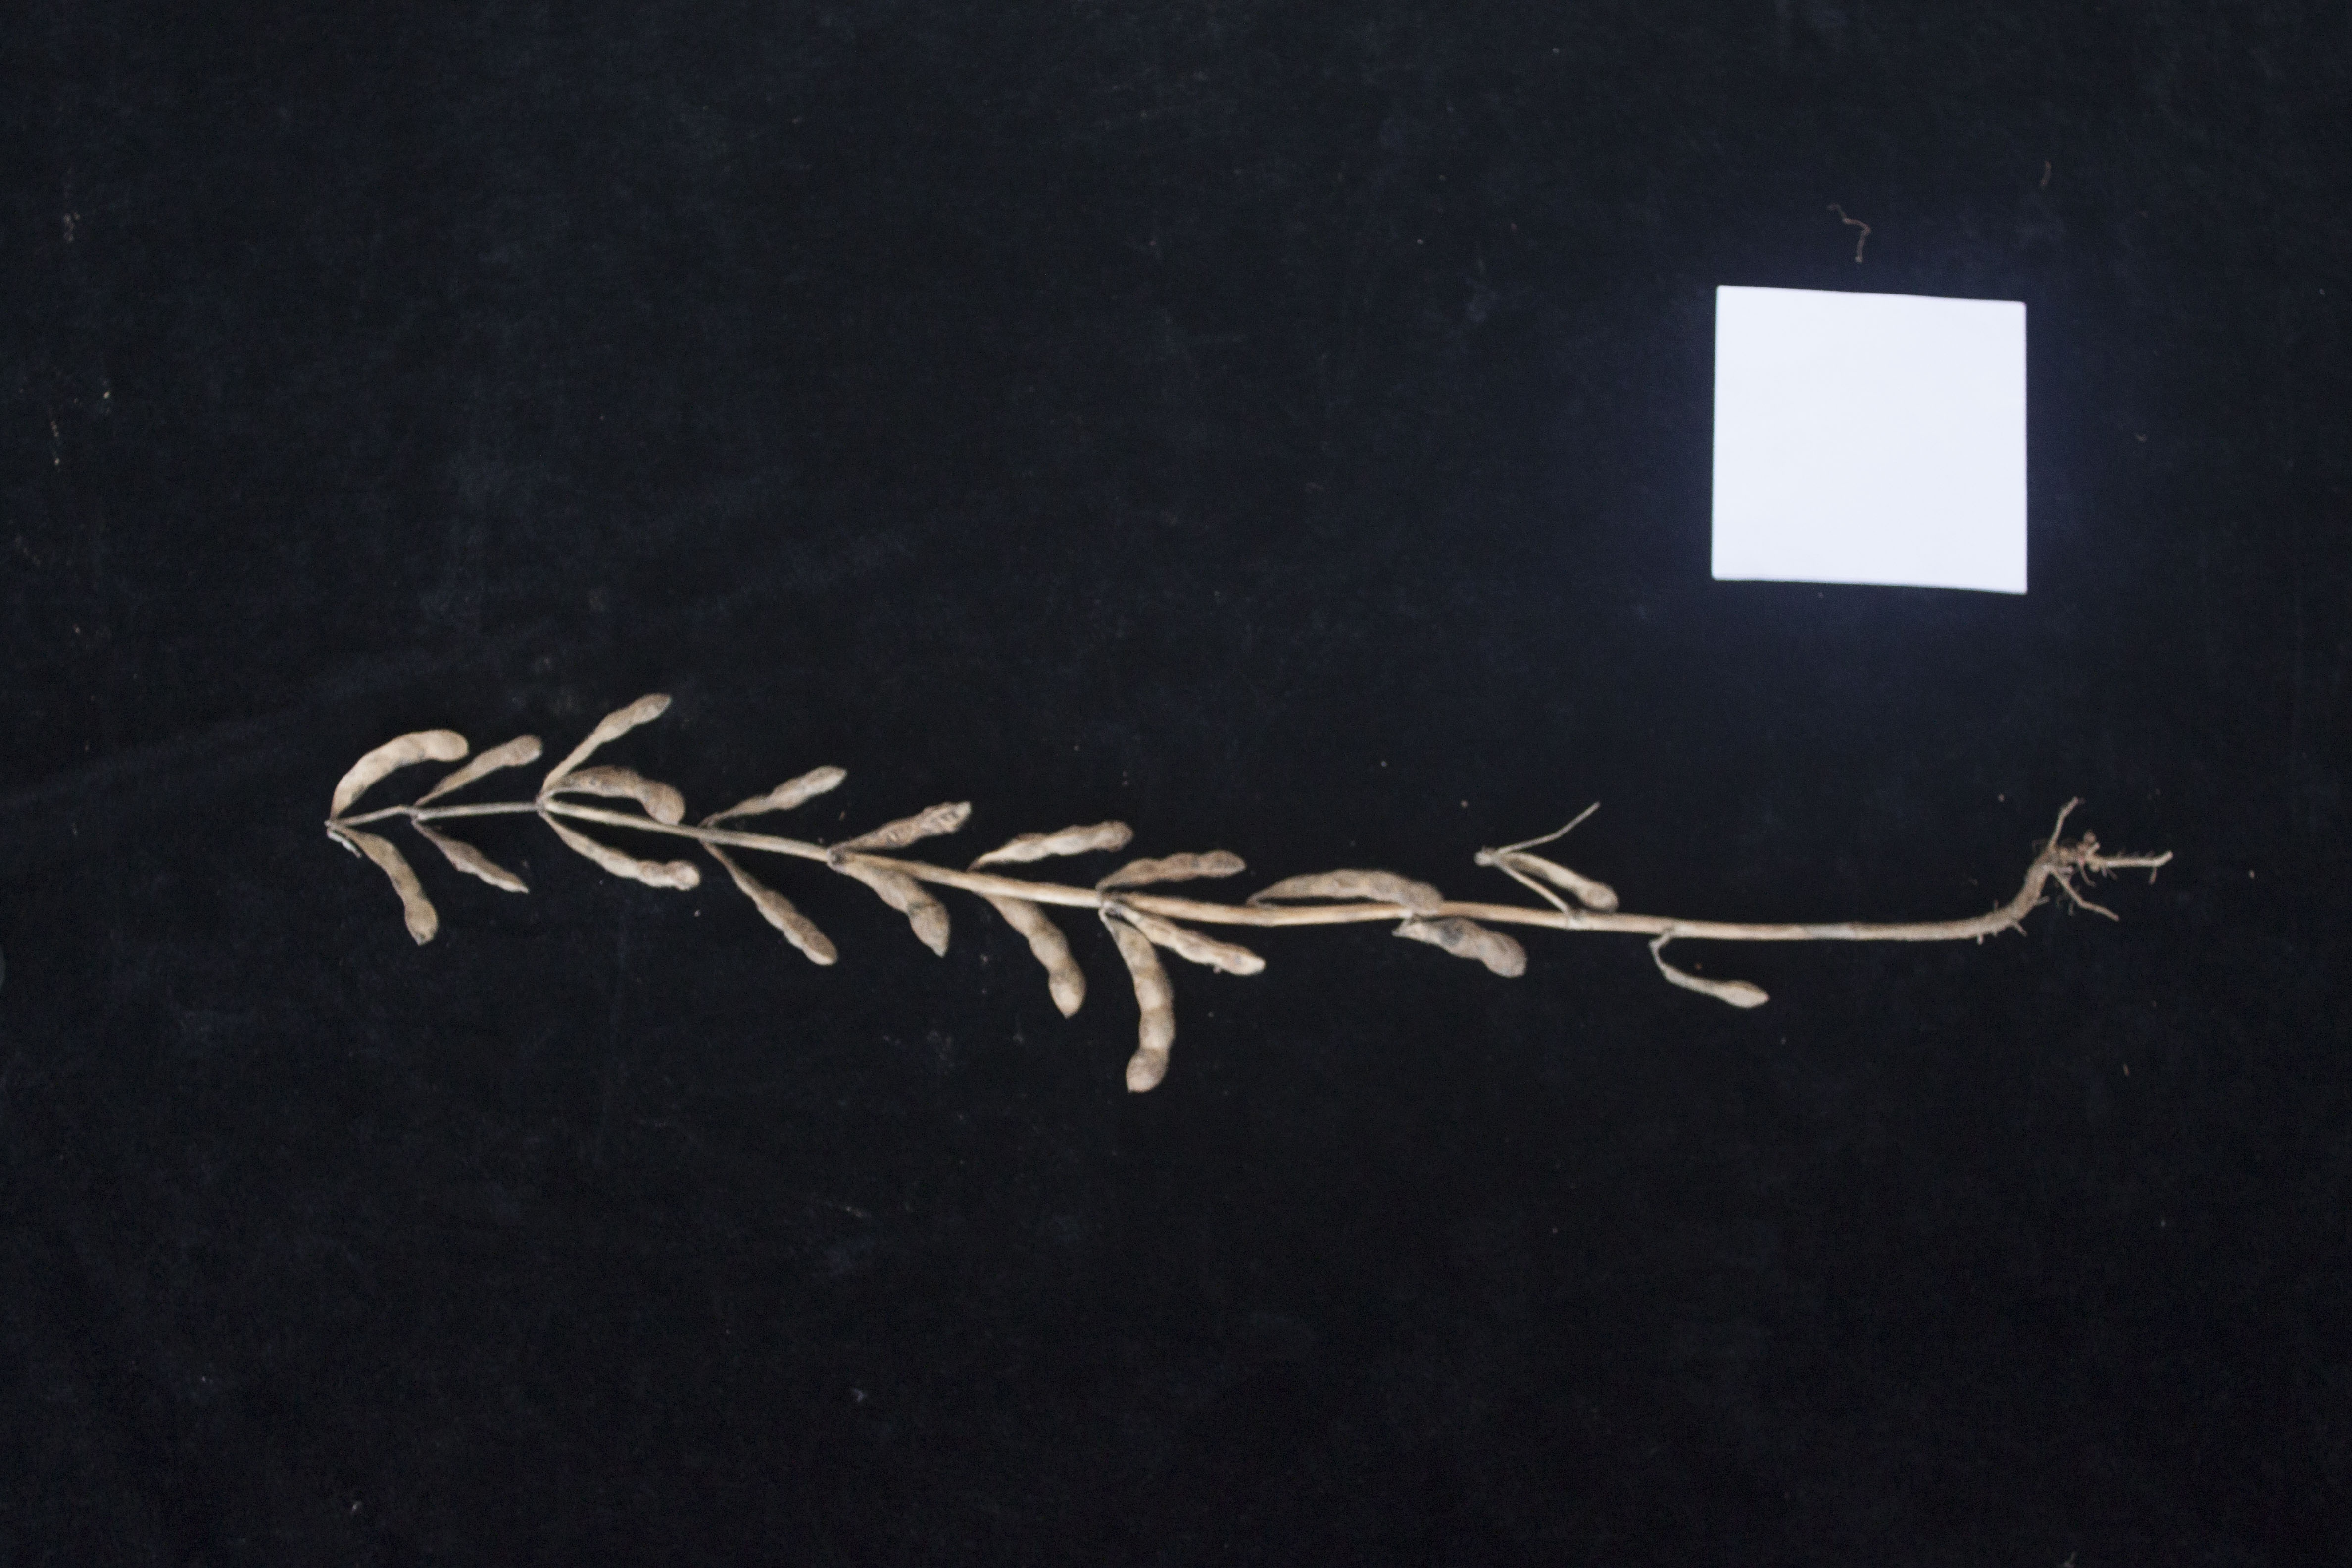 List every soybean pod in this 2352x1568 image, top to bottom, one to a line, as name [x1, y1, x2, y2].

soybean pod [540, 695, 672, 799]
soybean pod [330, 732, 468, 819]
soybean pod [424, 738, 542, 801]
soybean pod [711, 767, 845, 820]
soybean pod [551, 770, 685, 824]
soybean pod [832, 805, 968, 849]
soybean pod [536, 812, 701, 890]
soybean pod [972, 825, 1133, 869]
soybean pod [416, 826, 528, 892]
soybean pod [338, 830, 438, 945]
soybean pod [707, 847, 836, 967]
soybean pod [1099, 854, 1244, 887]
soybean pod [1501, 857, 1618, 911]
soybean pod [827, 857, 948, 956]
soybean pod [1256, 871, 1438, 915]
soybean pod [984, 894, 1086, 1017]
soybean pod [1115, 904, 1265, 976]
soybean pod [1100, 917, 1174, 1093]
soybean pod [1396, 921, 1527, 976]
soybean pod [1658, 961, 1767, 1008]